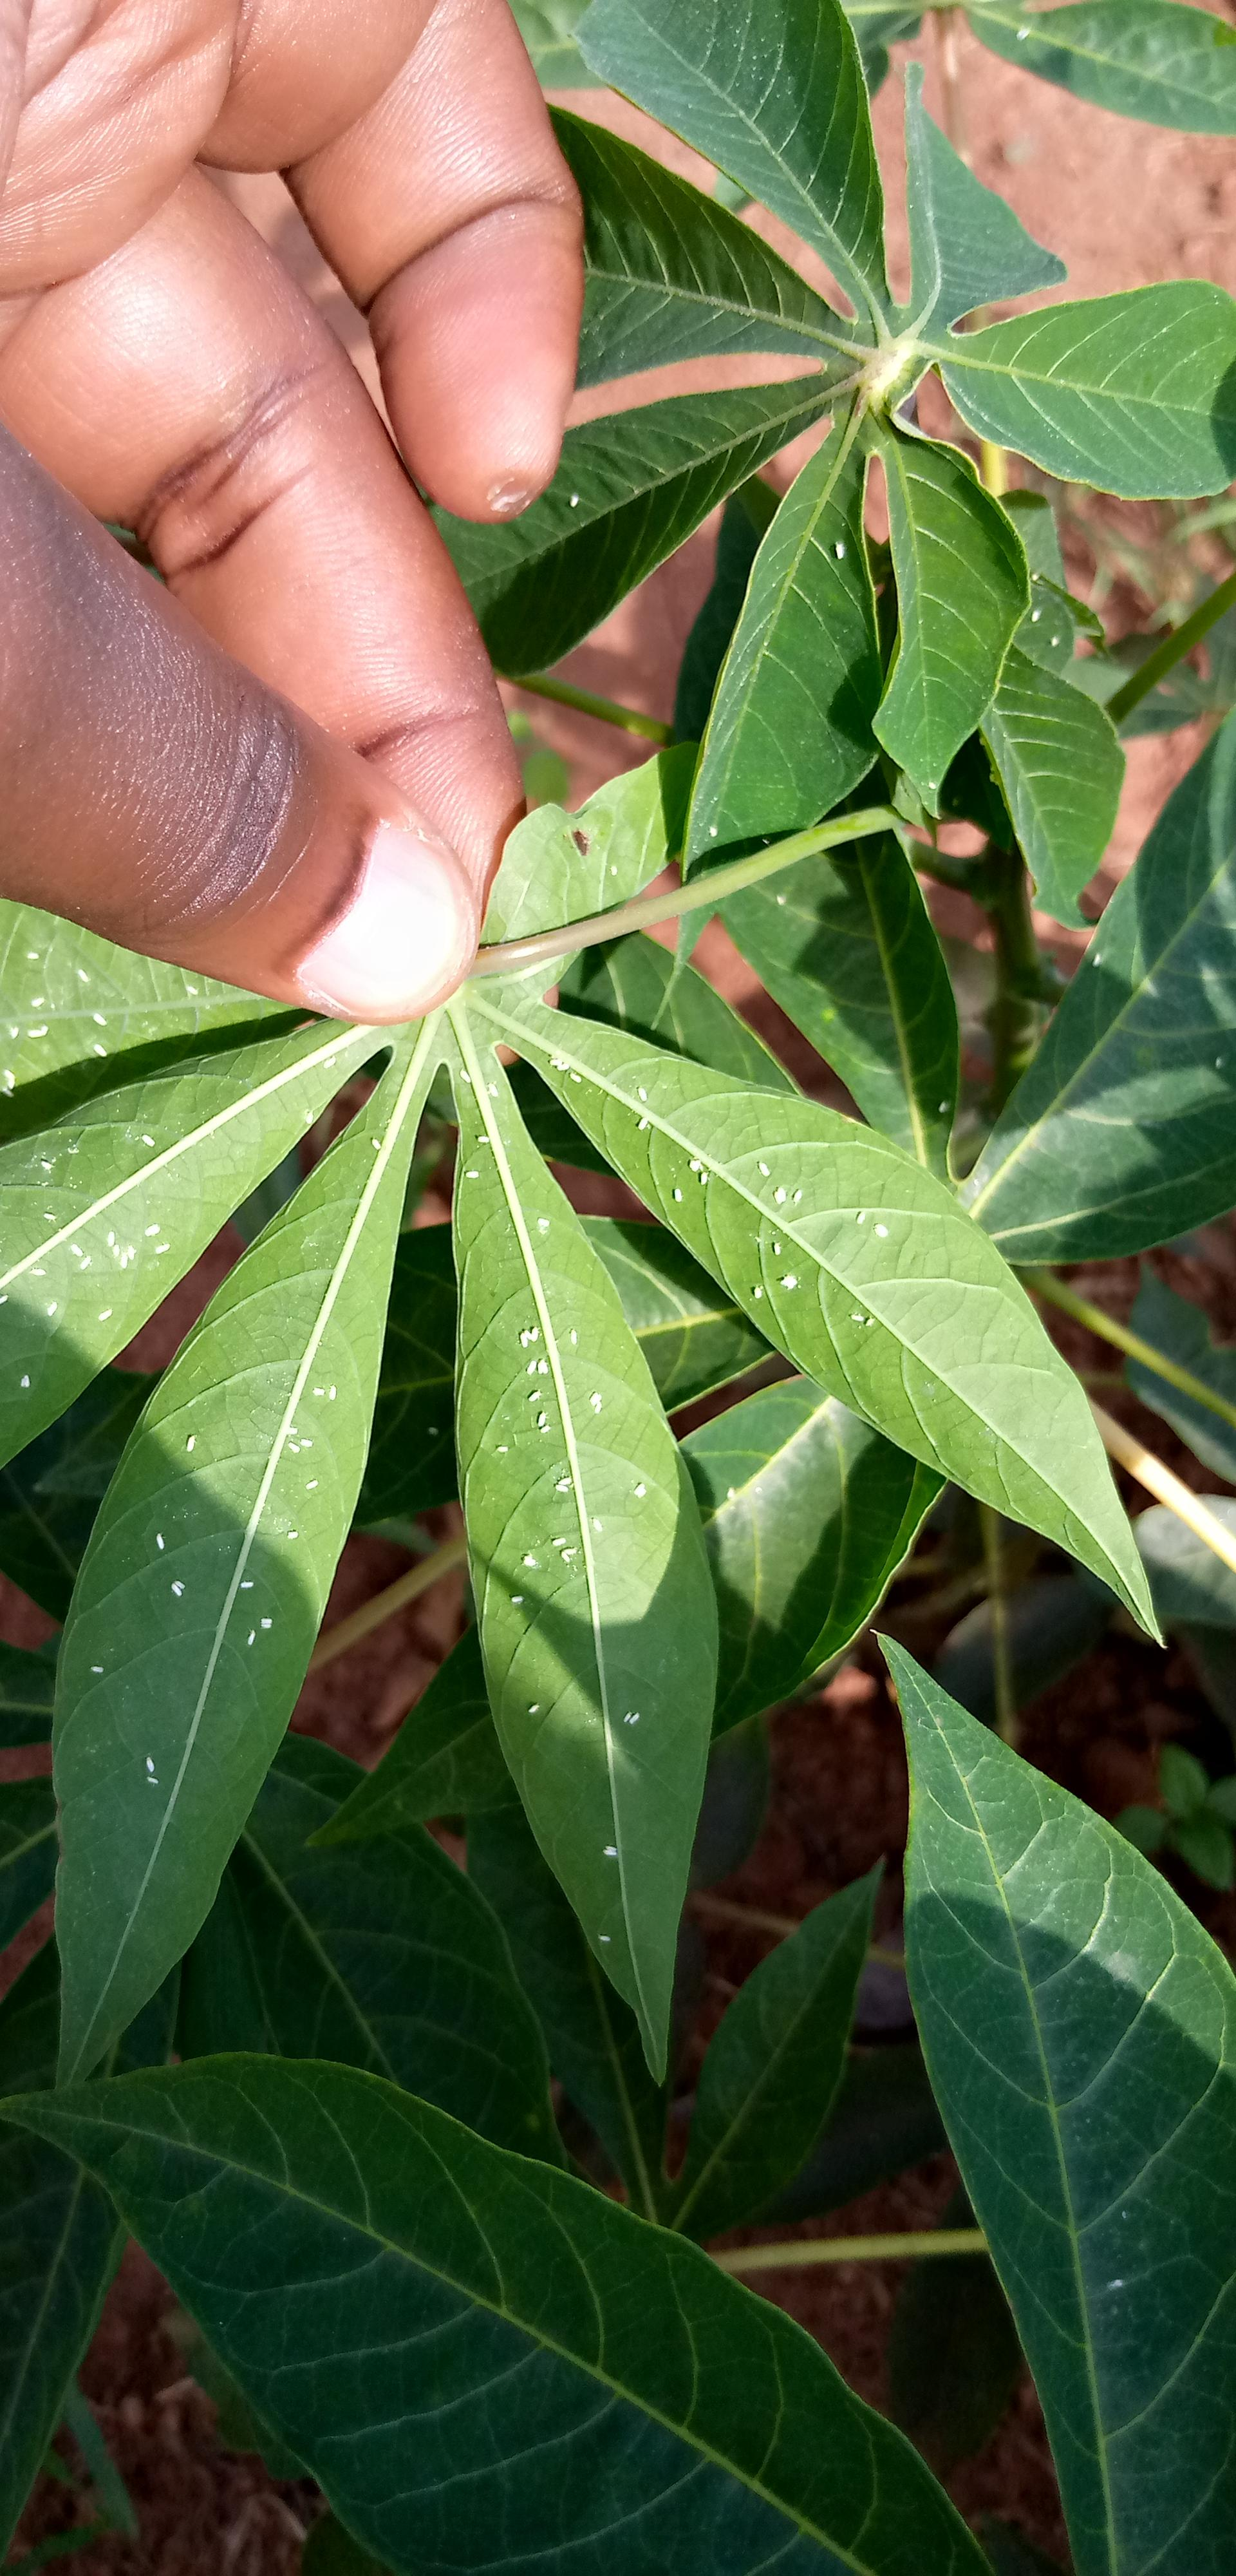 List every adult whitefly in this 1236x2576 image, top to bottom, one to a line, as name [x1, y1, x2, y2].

whitefly [566, 491, 580, 511]
whitefly [833, 538, 848, 562]
whitefly [1030, 571, 1042, 583]
whitefly [1029, 607, 1043, 625]
whitefly [1047, 633, 1061, 650]
whitefly [707, 824, 722, 840]
whitefly [608, 861, 621, 877]
whitefly [772, 893, 787, 909]
whitefly [1087, 950, 1102, 969]
whitefly [23, 951, 41, 962]
whitefly [75, 967, 93, 985]
whitefly [181, 984, 201, 999]
whitefly [27, 996, 46, 1009]
whitefly [91, 1011, 108, 1028]
whitefly [41, 1024, 49, 1037]
whitefly [8, 1025, 19, 1043]
whitefly [25, 1028, 41, 1039]
whitefly [91, 1042, 109, 1060]
whitefly [321, 1054, 339, 1070]
whitefly [547, 1057, 565, 1066]
whitefly [555, 1064, 572, 1072]
whitefly [456, 1066, 473, 1085]
whitefly [1, 1067, 17, 1079]
whitefly [567, 1071, 585, 1084]
whitefly [6, 1078, 15, 1092]
whitefly [484, 1079, 503, 1099]
whitefly [635, 1084, 651, 1103]
whitefly [1, 1087, 16, 1100]
whitefly [935, 1098, 950, 1117]
whitefly [303, 1105, 317, 1127]
whitefly [635, 1114, 651, 1133]
whitefly [138, 1130, 158, 1150]
whitefly [474, 1133, 492, 1146]
whitefly [368, 1136, 384, 1152]
whitefly [39, 1158, 54, 1172]
whitefly [693, 1158, 702, 1172]
whitefly [756, 1158, 772, 1178]
whitefly [688, 1159, 697, 1170]
whitefly [463, 1170, 482, 1181]
whitefly [699, 1171, 709, 1186]
whitefly [671, 1186, 684, 1205]
whitefly [778, 1186, 789, 1204]
whitefly [790, 1186, 803, 1206]
whitefly [772, 1189, 780, 1206]
whitefly [852, 1207, 866, 1227]
whitefly [39, 1211, 57, 1222]
whitefly [535, 1215, 551, 1229]
whitefly [143, 1222, 162, 1241]
whitefly [873, 1223, 889, 1236]
whitefly [874, 1227, 883, 1240]
whitefly [106, 1229, 115, 1248]
whitefly [771, 1241, 784, 1258]
whitefly [66, 1242, 84, 1258]
whitefly [153, 1242, 172, 1258]
whitefly [126, 1243, 138, 1264]
whitefly [110, 1244, 121, 1258]
whitefly [118, 1253, 129, 1271]
whitefly [79, 1255, 93, 1273]
whitefly [26, 1265, 47, 1279]
whitefly [785, 1274, 799, 1286]
whitefly [778, 1277, 792, 1291]
whitefly [752, 1283, 763, 1302]
whitefly [1, 1294, 11, 1308]
whitefly [45, 1298, 61, 1320]
whitefly [94, 1305, 115, 1323]
whitefly [846, 1312, 864, 1324]
whitefly [864, 1315, 876, 1329]
whitefly [530, 1325, 540, 1344]
whitefly [568, 1326, 579, 1349]
whitefly [523, 1328, 530, 1343]
whitefly [518, 1332, 529, 1351]
whitefly [521, 1356, 537, 1376]
whitefly [542, 1358, 551, 1377]
whitefly [537, 1359, 543, 1376]
whitefly [25, 1374, 32, 1390]
whitefly [19, 1376, 27, 1389]
whitefly [326, 1381, 339, 1403]
whitefly [310, 1385, 325, 1399]
whitefly [527, 1387, 543, 1403]
whitefly [588, 1390, 597, 1404]
whitefly [593, 1392, 602, 1407]
whitefly [593, 1401, 603, 1417]
whitefly [536, 1408, 547, 1427]
whitefly [539, 1423, 552, 1435]
whitefly [285, 1425, 301, 1437]
whitefly [184, 1432, 200, 1455]
whitefly [299, 1439, 315, 1448]
whitefly [285, 1439, 301, 1457]
whitefly [494, 1443, 510, 1455]
whitefly [557, 1473, 574, 1489]
whitefly [301, 1477, 321, 1492]
whitefly [633, 1482, 645, 1496]
whitefly [552, 1484, 570, 1495]
whitefly [637, 1488, 648, 1499]
whitefly [590, 1515, 606, 1535]
whitefly [285, 1529, 303, 1541]
whitefly [153, 1531, 167, 1551]
whitefly [549, 1533, 567, 1549]
whitefly [560, 1545, 579, 1556]
whitefly [559, 1551, 570, 1566]
whitefly [520, 1552, 535, 1560]
whitefly [522, 1558, 539, 1569]
whitefly [173, 1578, 187, 1591]
whitefly [238, 1578, 255, 1591]
whitefly [169, 1582, 183, 1599]
whitefly [508, 1593, 526, 1606]
whitefly [259, 1617, 275, 1624]
whitefly [258, 1622, 274, 1630]
whitefly [245, 1627, 256, 1647]
whitefly [86, 1663, 106, 1674]
whitefly [526, 1700, 540, 1716]
whitefly [622, 1710, 634, 1725]
whitefly [628, 1710, 640, 1726]
whitefly [144, 1755, 156, 1773]
whitefly [144, 1775, 161, 1786]
whitefly [602, 1844, 618, 1852]
whitefly [601, 1849, 618, 1857]
whitefly [595, 1931, 613, 1944]